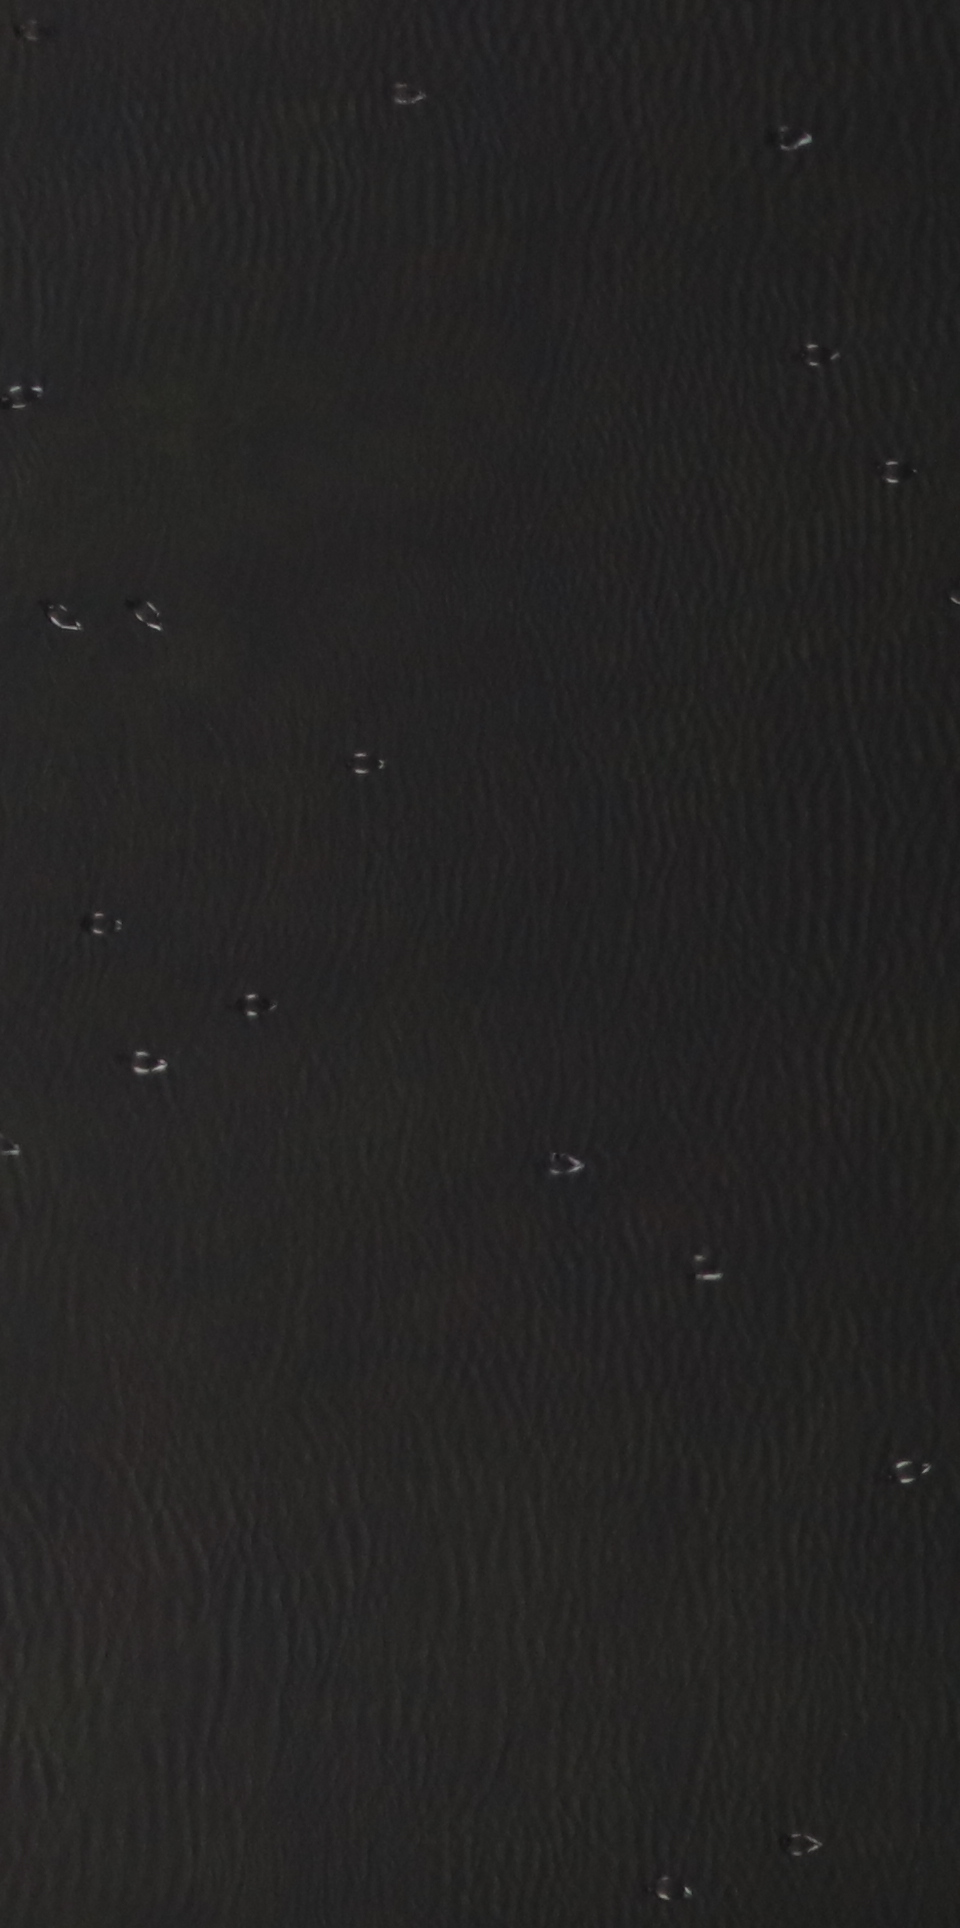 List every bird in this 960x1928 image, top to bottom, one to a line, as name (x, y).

brant (35, 27)
brant (407, 93)
brant (791, 136)
brant (815, 351)
brant (21, 396)
brant (894, 471)
brant (143, 613)
brant (61, 615)
brant (367, 761)
brant (99, 924)
brant (258, 1006)
brant (146, 1063)
brant (1, 1144)
brant (562, 1164)
brant (709, 1268)
brant (908, 1471)
brant (800, 1843)
brant (670, 1891)